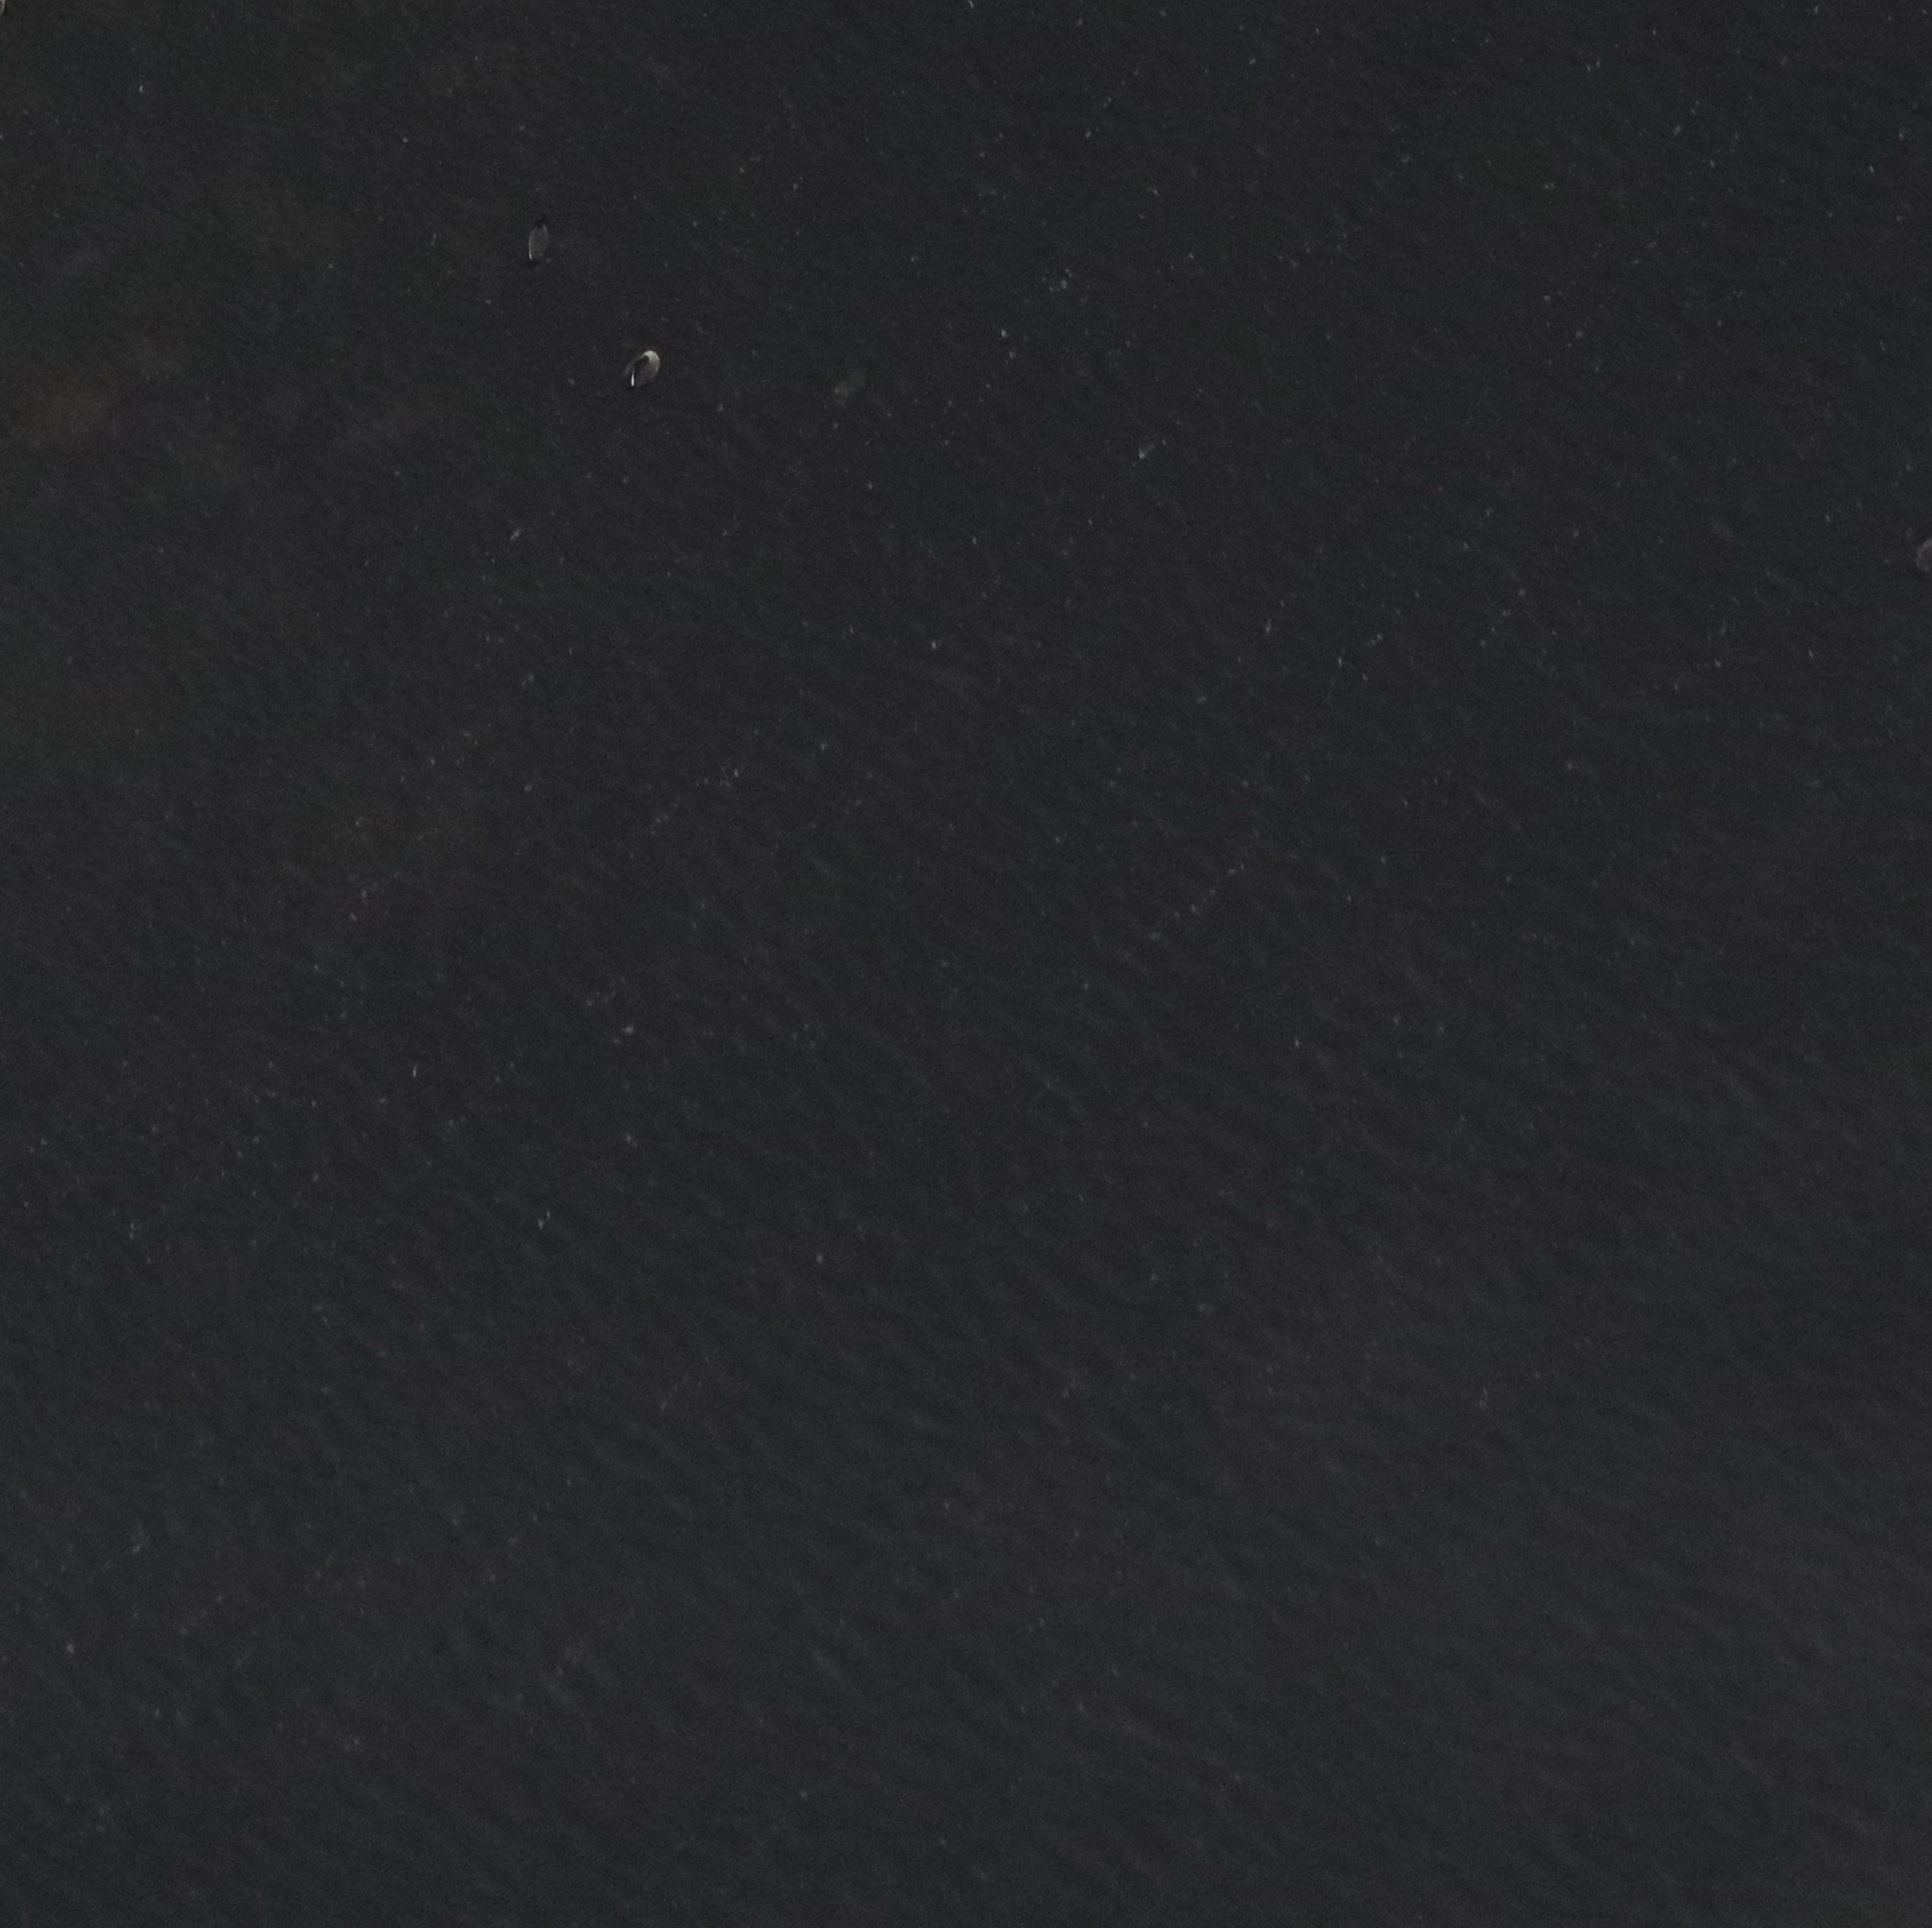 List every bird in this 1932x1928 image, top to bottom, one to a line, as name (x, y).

Canada goose (539, 244)
Canada goose (642, 371)
Canada goose (1924, 553)